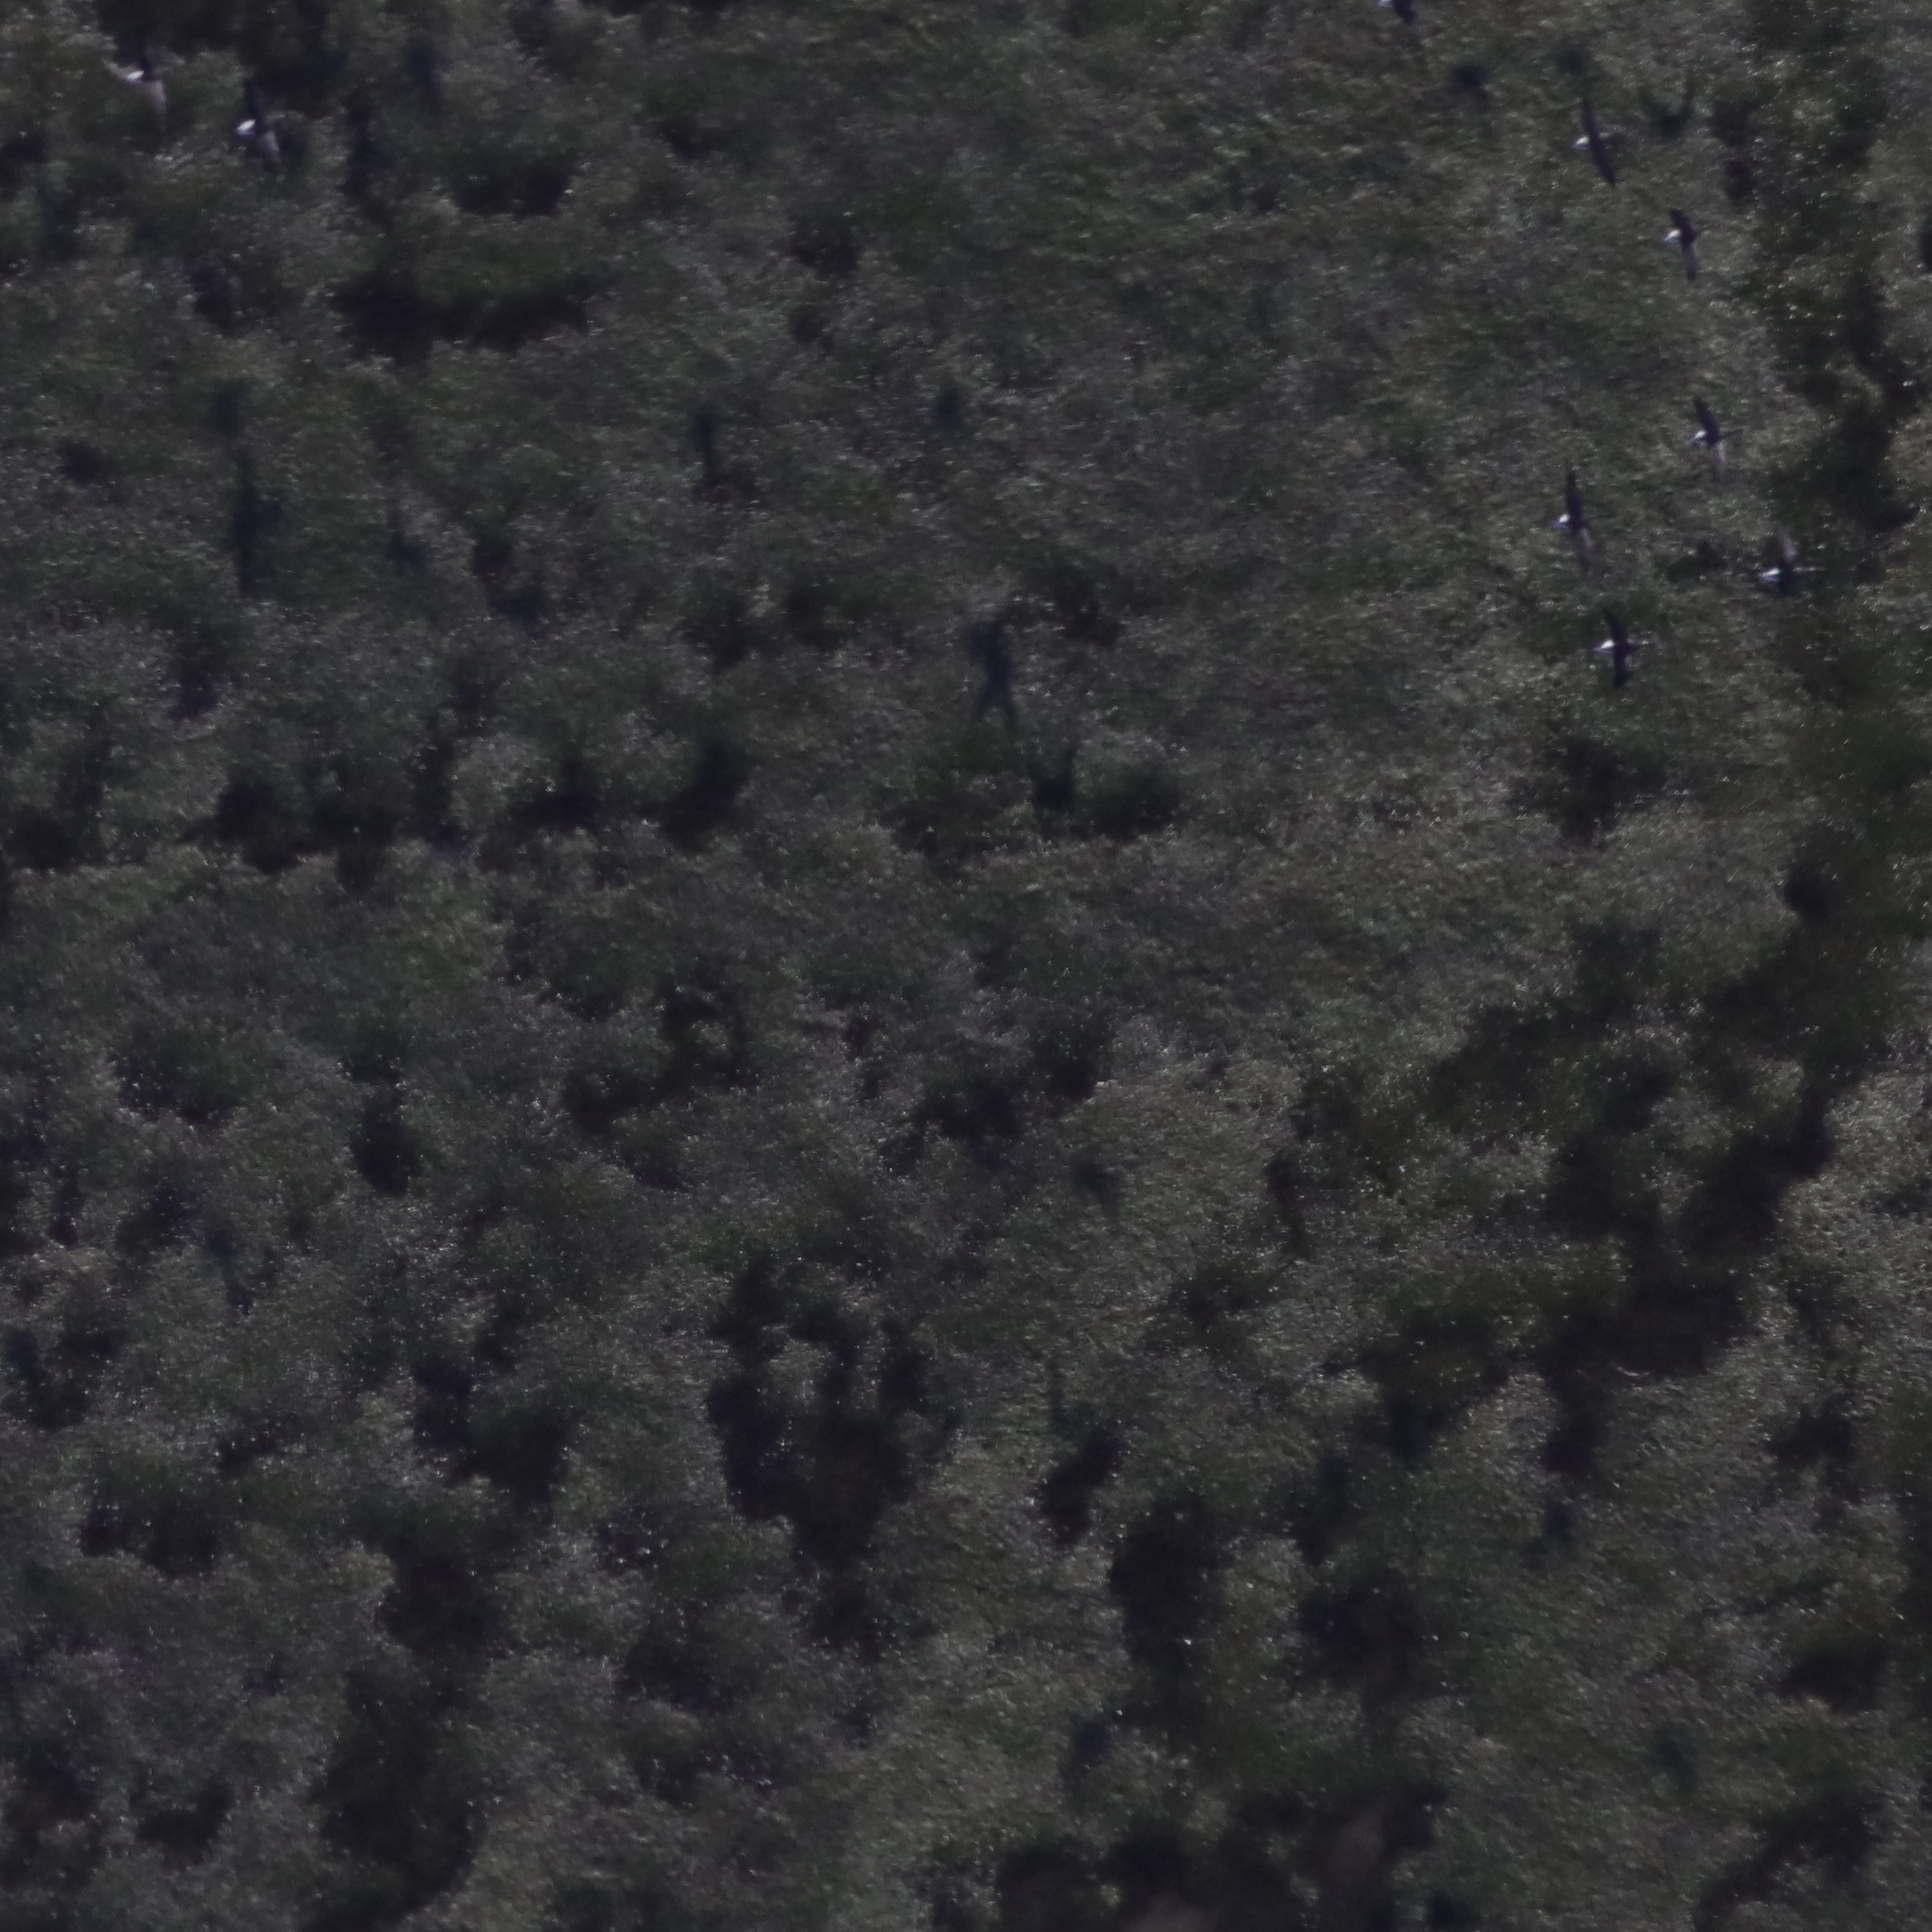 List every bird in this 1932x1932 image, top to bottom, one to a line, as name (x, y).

brant (1392, 2)
brant (154, 84)
brant (252, 131)
brant (1604, 145)
brant (1677, 240)
brant (1721, 437)
brant (1574, 514)
brant (1790, 576)
brant (1607, 646)